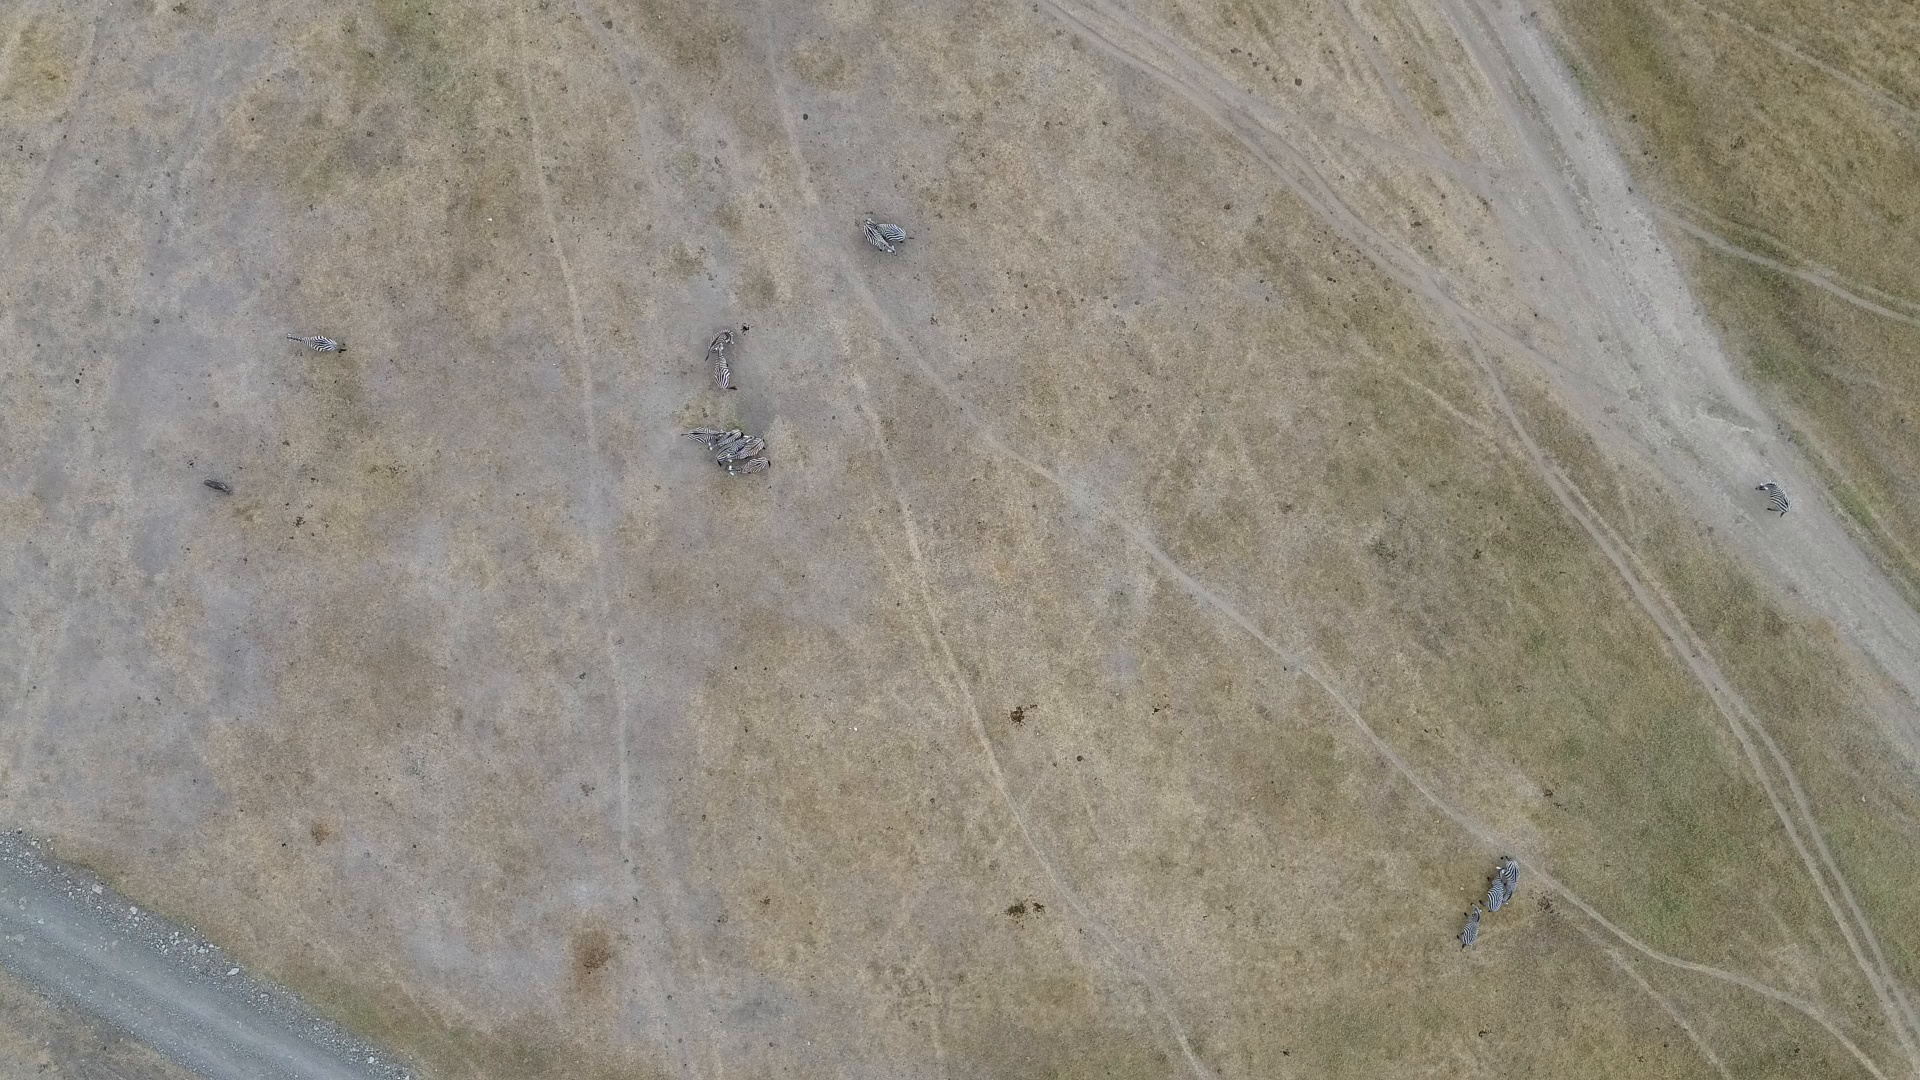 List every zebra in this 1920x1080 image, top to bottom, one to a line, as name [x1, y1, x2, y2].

zebra [875, 222, 907, 241]
zebra [865, 230, 897, 255]
zebra [707, 330, 733, 354]
zebra [295, 335, 336, 351]
zebra [717, 354, 733, 388]
zebra [688, 428, 721, 443]
zebra [706, 430, 743, 447]
zebra [714, 435, 756, 460]
zebra [725, 441, 765, 465]
zebra [729, 458, 770, 477]
zebra [1763, 479, 1791, 512]
zebra [1502, 854, 1520, 906]
zebra [1487, 866, 1507, 911]
zebra [1460, 904, 1482, 946]